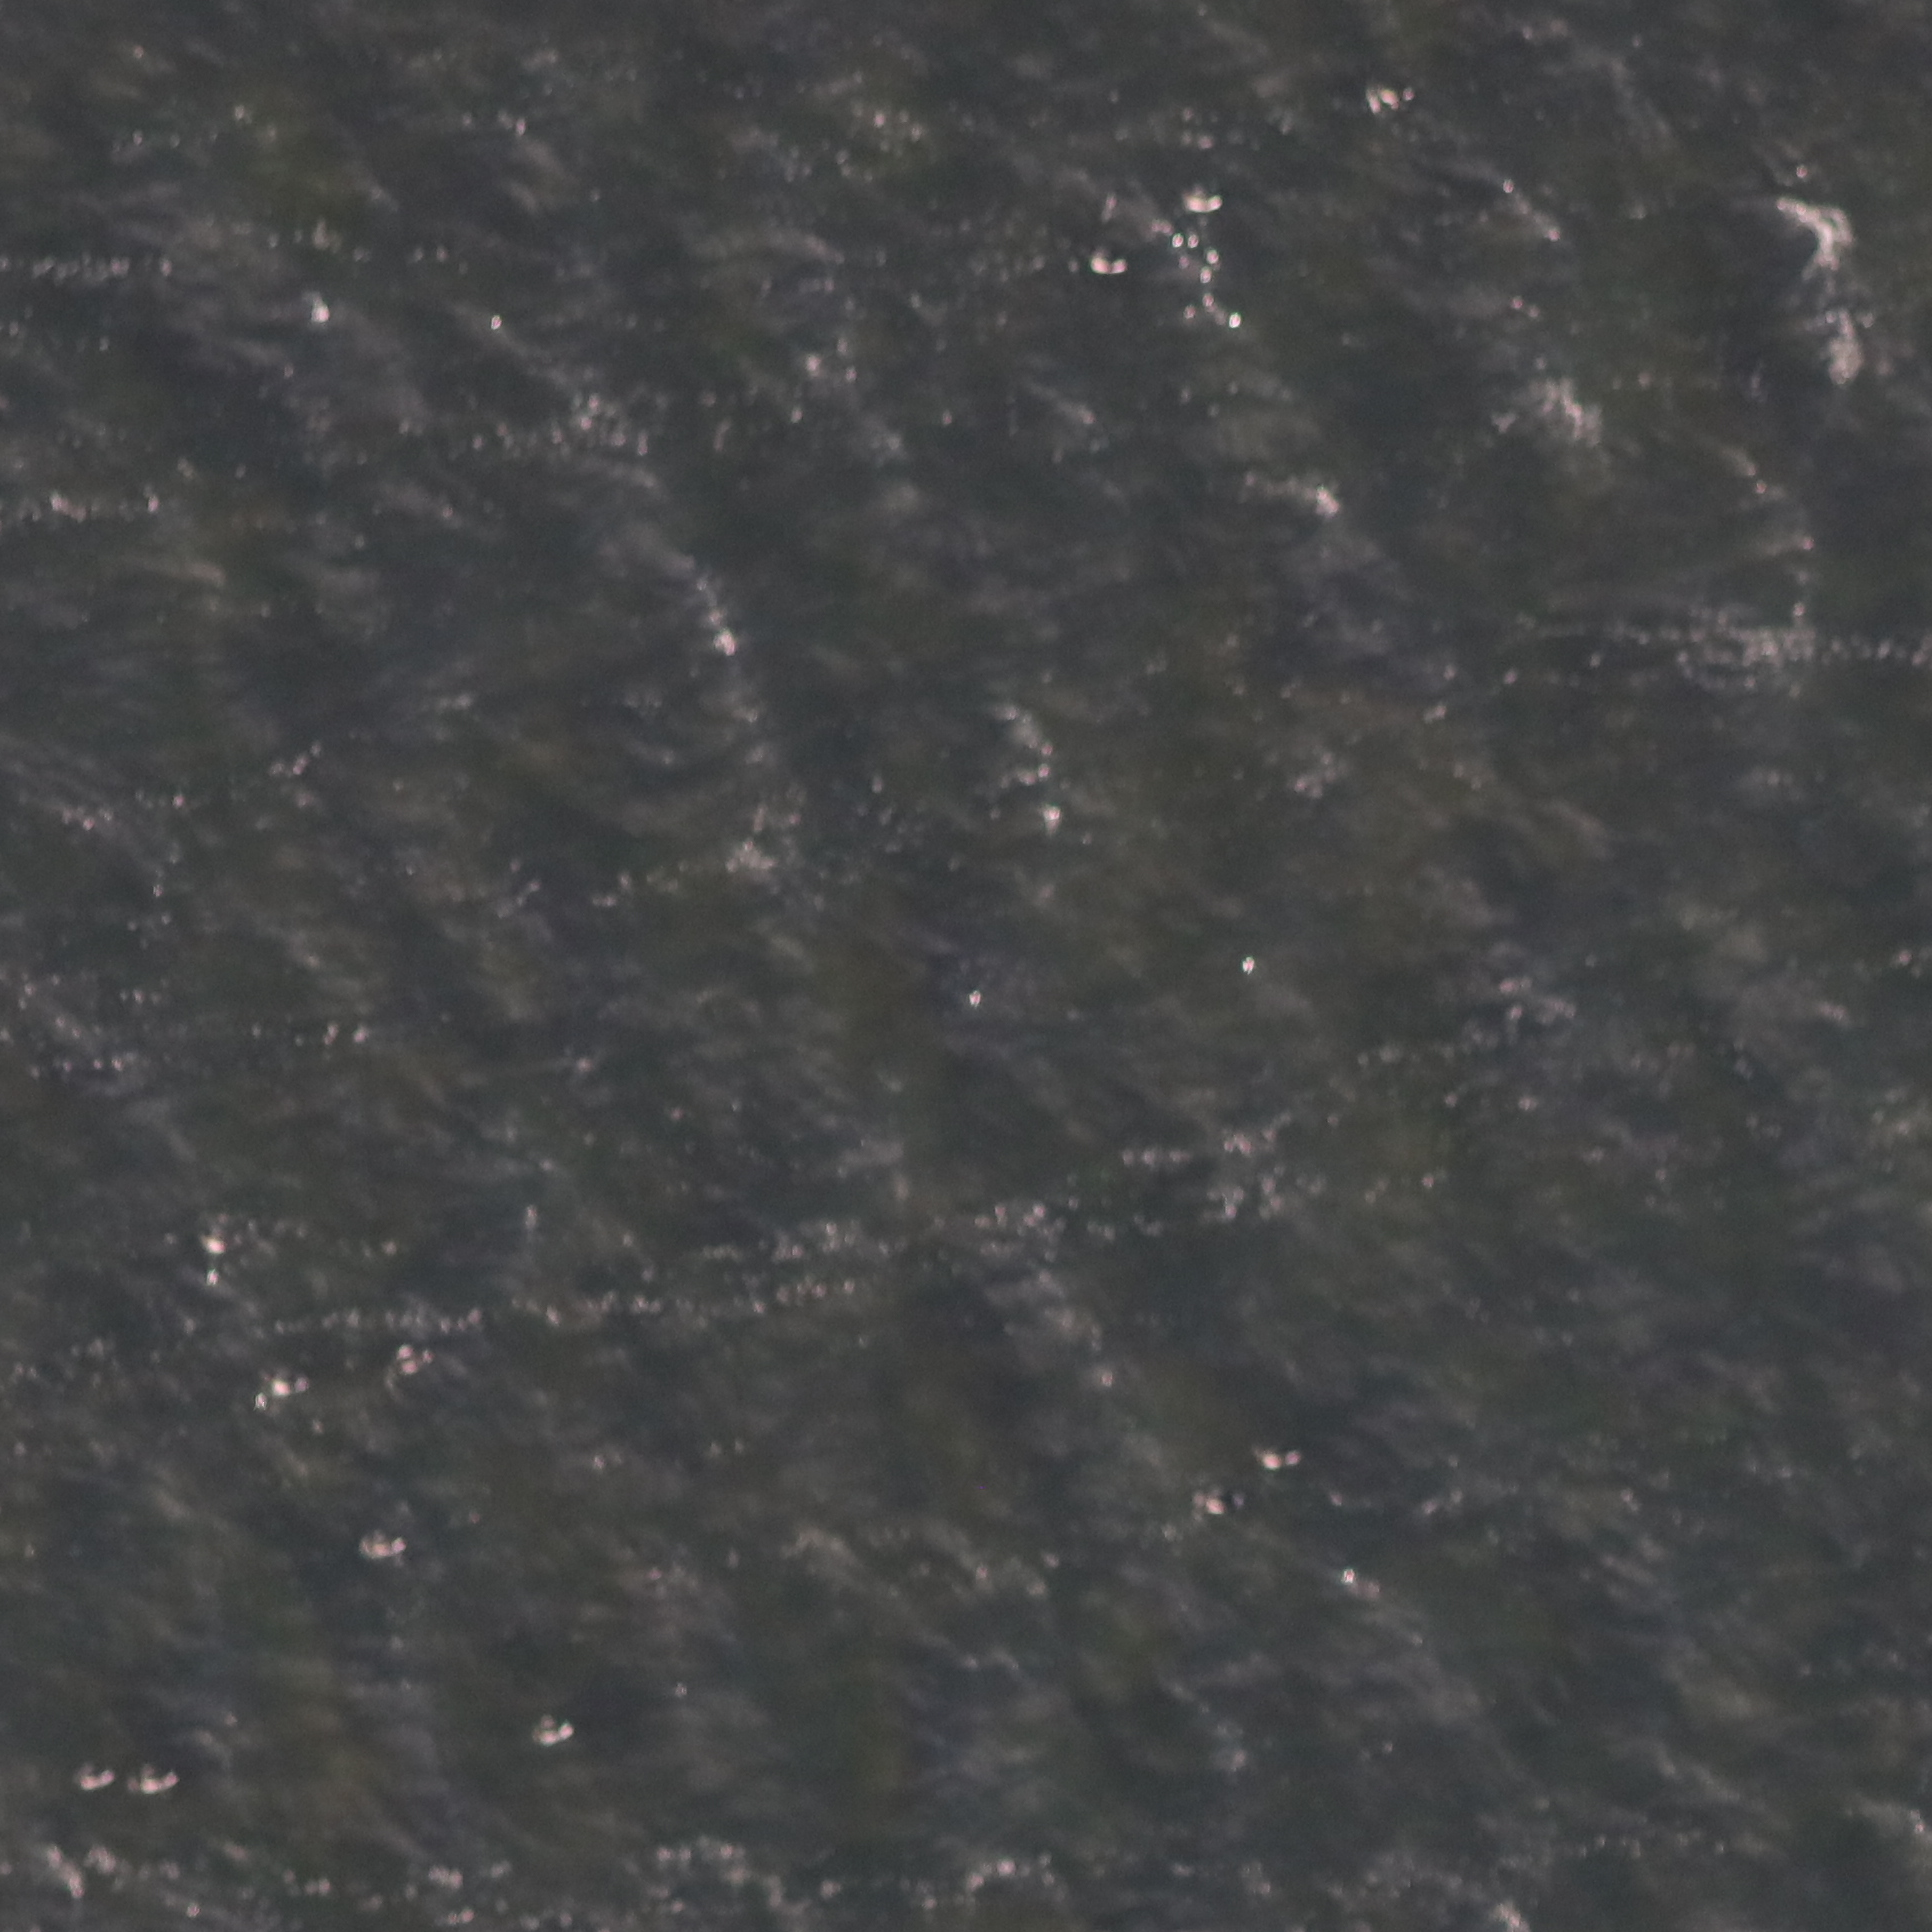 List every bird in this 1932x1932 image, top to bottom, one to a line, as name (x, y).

brant (1390, 90)
brant (1208, 201)
brant (1108, 261)
brant (214, 1242)
brant (412, 1363)
brant (287, 1378)
brant (1275, 1454)
brant (1215, 1497)
brant (384, 1541)
brant (547, 1729)
brant (95, 1774)
brant (156, 1775)